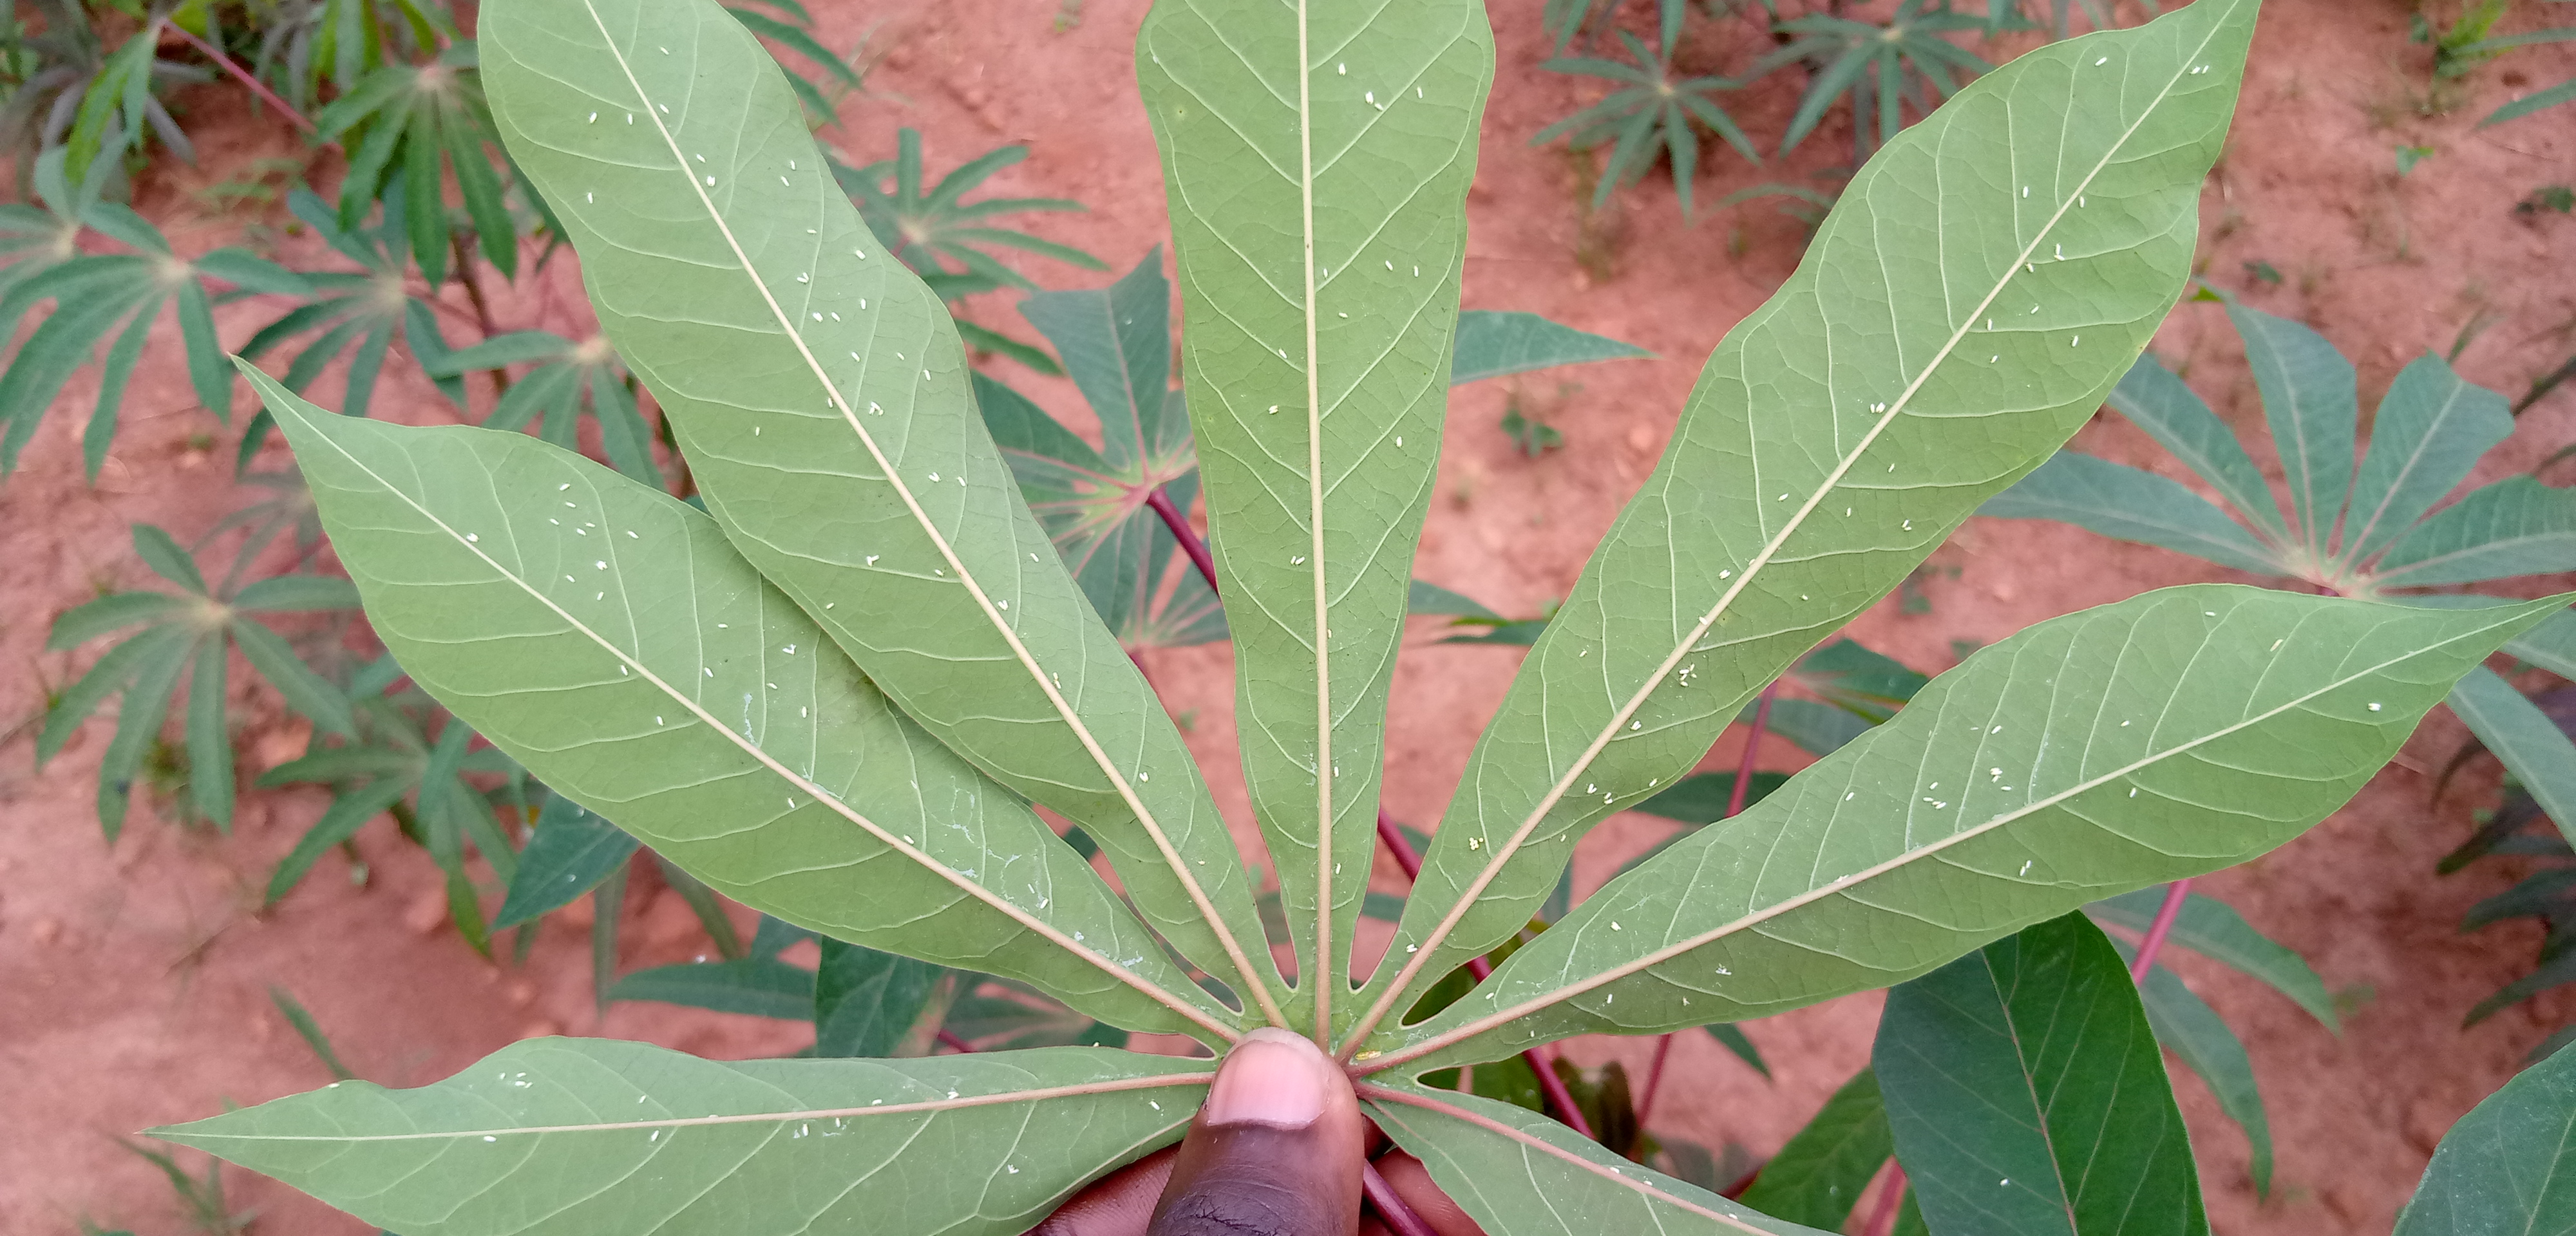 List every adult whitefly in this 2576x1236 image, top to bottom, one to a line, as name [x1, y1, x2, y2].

whitefly [657, 33, 672, 62]
whitefly [2094, 52, 2112, 73]
whitefly [2181, 52, 2201, 80]
whitefly [1334, 56, 1349, 78]
whitefly [2195, 57, 2211, 78]
whitefly [1414, 80, 1428, 100]
whitefly [1359, 90, 1383, 108]
whitefly [1372, 98, 1386, 113]
whitefly [657, 100, 674, 121]
whitefly [623, 107, 638, 126]
whitefly [582, 111, 600, 129]
whitefly [690, 152, 712, 167]
whitefly [786, 156, 800, 170]
whitefly [782, 172, 796, 192]
whitefly [698, 175, 721, 197]
whitefly [2017, 183, 2035, 204]
whitefly [582, 186, 596, 208]
whitefly [2071, 190, 2090, 211]
whitefly [799, 226, 828, 243]
whitefly [2043, 239, 2067, 261]
whitefly [853, 244, 869, 263]
whitefly [2048, 244, 2069, 268]
whitefly [1380, 253, 1396, 276]
whitefly [2020, 260, 2037, 283]
whitefly [1406, 261, 1428, 281]
whitefly [1319, 263, 1335, 281]
whitefly [791, 268, 811, 285]
whitefly [853, 295, 871, 316]
whitefly [2028, 299, 2042, 319]
whitefly [1332, 306, 1353, 330]
whitefly [830, 306, 844, 324]
whitefly [808, 308, 826, 329]
whitefly [1979, 316, 2000, 335]
whitefly [2066, 328, 2079, 353]
whitefly [1273, 345, 1291, 362]
whitefly [848, 346, 866, 366]
whitefly [892, 347, 907, 366]
whitefly [1983, 353, 2003, 368]
whitefly [919, 365, 937, 383]
whitefly [824, 390, 837, 413]
whitefly [866, 395, 884, 417]
whitefly [1872, 399, 1890, 420]
whitefly [1868, 400, 1884, 420]
whitefly [1259, 401, 1280, 419]
whitefly [750, 422, 762, 438]
whitefly [1388, 430, 1407, 451]
whitefly [1882, 459, 1900, 481]
whitefly [920, 466, 945, 486]
whitefly [955, 476, 971, 495]
whitefly [558, 478, 575, 494]
whitefly [1775, 489, 1790, 510]
whitefly [560, 494, 581, 510]
whitefly [1839, 501, 1858, 520]
whitefly [540, 512, 561, 527]
whitefly [583, 516, 600, 531]
whitefly [1896, 517, 1914, 538]
whitefly [464, 522, 479, 545]
whitefly [570, 524, 589, 541]
whitefly [621, 528, 643, 542]
whitefly [1282, 548, 1306, 572]
whitefly [1025, 549, 1051, 575]
whitefly [866, 551, 882, 572]
whitefly [1741, 551, 1762, 571]
whitefly [591, 555, 617, 577]
whitefly [932, 563, 953, 586]
whitefly [1712, 566, 1730, 583]
whitefly [559, 571, 583, 588]
whitefly [1794, 586, 1814, 608]
whitefly [591, 590, 606, 602]
whitefly [994, 593, 1014, 615]
whitefly [827, 598, 840, 616]
whitefly [1695, 608, 1712, 632]
whitefly [715, 619, 729, 633]
whitefly [1318, 623, 1336, 639]
whitefly [1702, 626, 1715, 644]
whitefly [783, 641, 800, 658]
whitefly [1575, 643, 1589, 665]
whitefly [616, 657, 633, 680]
whitefly [1672, 662, 1701, 691]
whitefly [699, 664, 717, 682]
whitefly [1674, 664, 1695, 683]
whitefly [1048, 666, 1068, 699]
whitefly [761, 677, 779, 694]
whitefly [1679, 677, 1695, 691]
whitefly [2367, 698, 2382, 721]
whitefly [790, 704, 819, 727]
whitefly [651, 714, 665, 733]
whitefly [1620, 715, 1645, 736]
whitefly [2112, 715, 2130, 731]
whitefly [1991, 716, 2003, 740]
whitefly [1325, 760, 1344, 785]
whitefly [1989, 762, 2001, 781]
whitefly [1132, 765, 1150, 792]
whitefly [1918, 772, 1942, 793]
whitefly [1643, 773, 1662, 789]
whitefly [2120, 776, 2141, 804]
whitefly [1579, 778, 1602, 795]
whitefly [1996, 782, 2016, 798]
whitefly [1839, 783, 1858, 803]
whitefly [1599, 788, 1615, 809]
whitefly [775, 789, 807, 818]
whitefly [1917, 792, 1953, 816]
whitefly [1932, 796, 1949, 813]
whitefly [901, 827, 916, 852]
whitefly [1554, 827, 1571, 850]
whitefly [2006, 856, 2033, 880]
whitefly [1331, 857, 1347, 883]
whitefly [1032, 886, 1053, 912]
whitefly [1605, 916, 1625, 937]
whitefly [1401, 938, 1422, 960]
whitefly [1600, 987, 1620, 1013]
whitefly [1678, 988, 1692, 1011]
whitefly [1479, 989, 1499, 1009]
whitefly [1523, 1024, 1542, 1044]
whitefly [515, 1062, 528, 1084]
whitefly [499, 1065, 513, 1084]
whitefly [513, 1074, 539, 1095]
whitefly [947, 1085, 965, 1107]
whitefly [634, 1090, 656, 1115]
whitefly [868, 1095, 886, 1113]
whitefly [1144, 1099, 1165, 1121]
whitefly [695, 1109, 721, 1130]
whitefly [833, 1114, 845, 1134]
whitefly [798, 1116, 811, 1145]
whitefly [647, 1130, 665, 1149]
whitefly [480, 1132, 497, 1154]
whitefly [1002, 1159, 1022, 1179]
whitefly [1605, 1159, 1623, 1181]
whitefly [1639, 1174, 1656, 1190]
whitefly [1725, 1205, 1743, 1224]